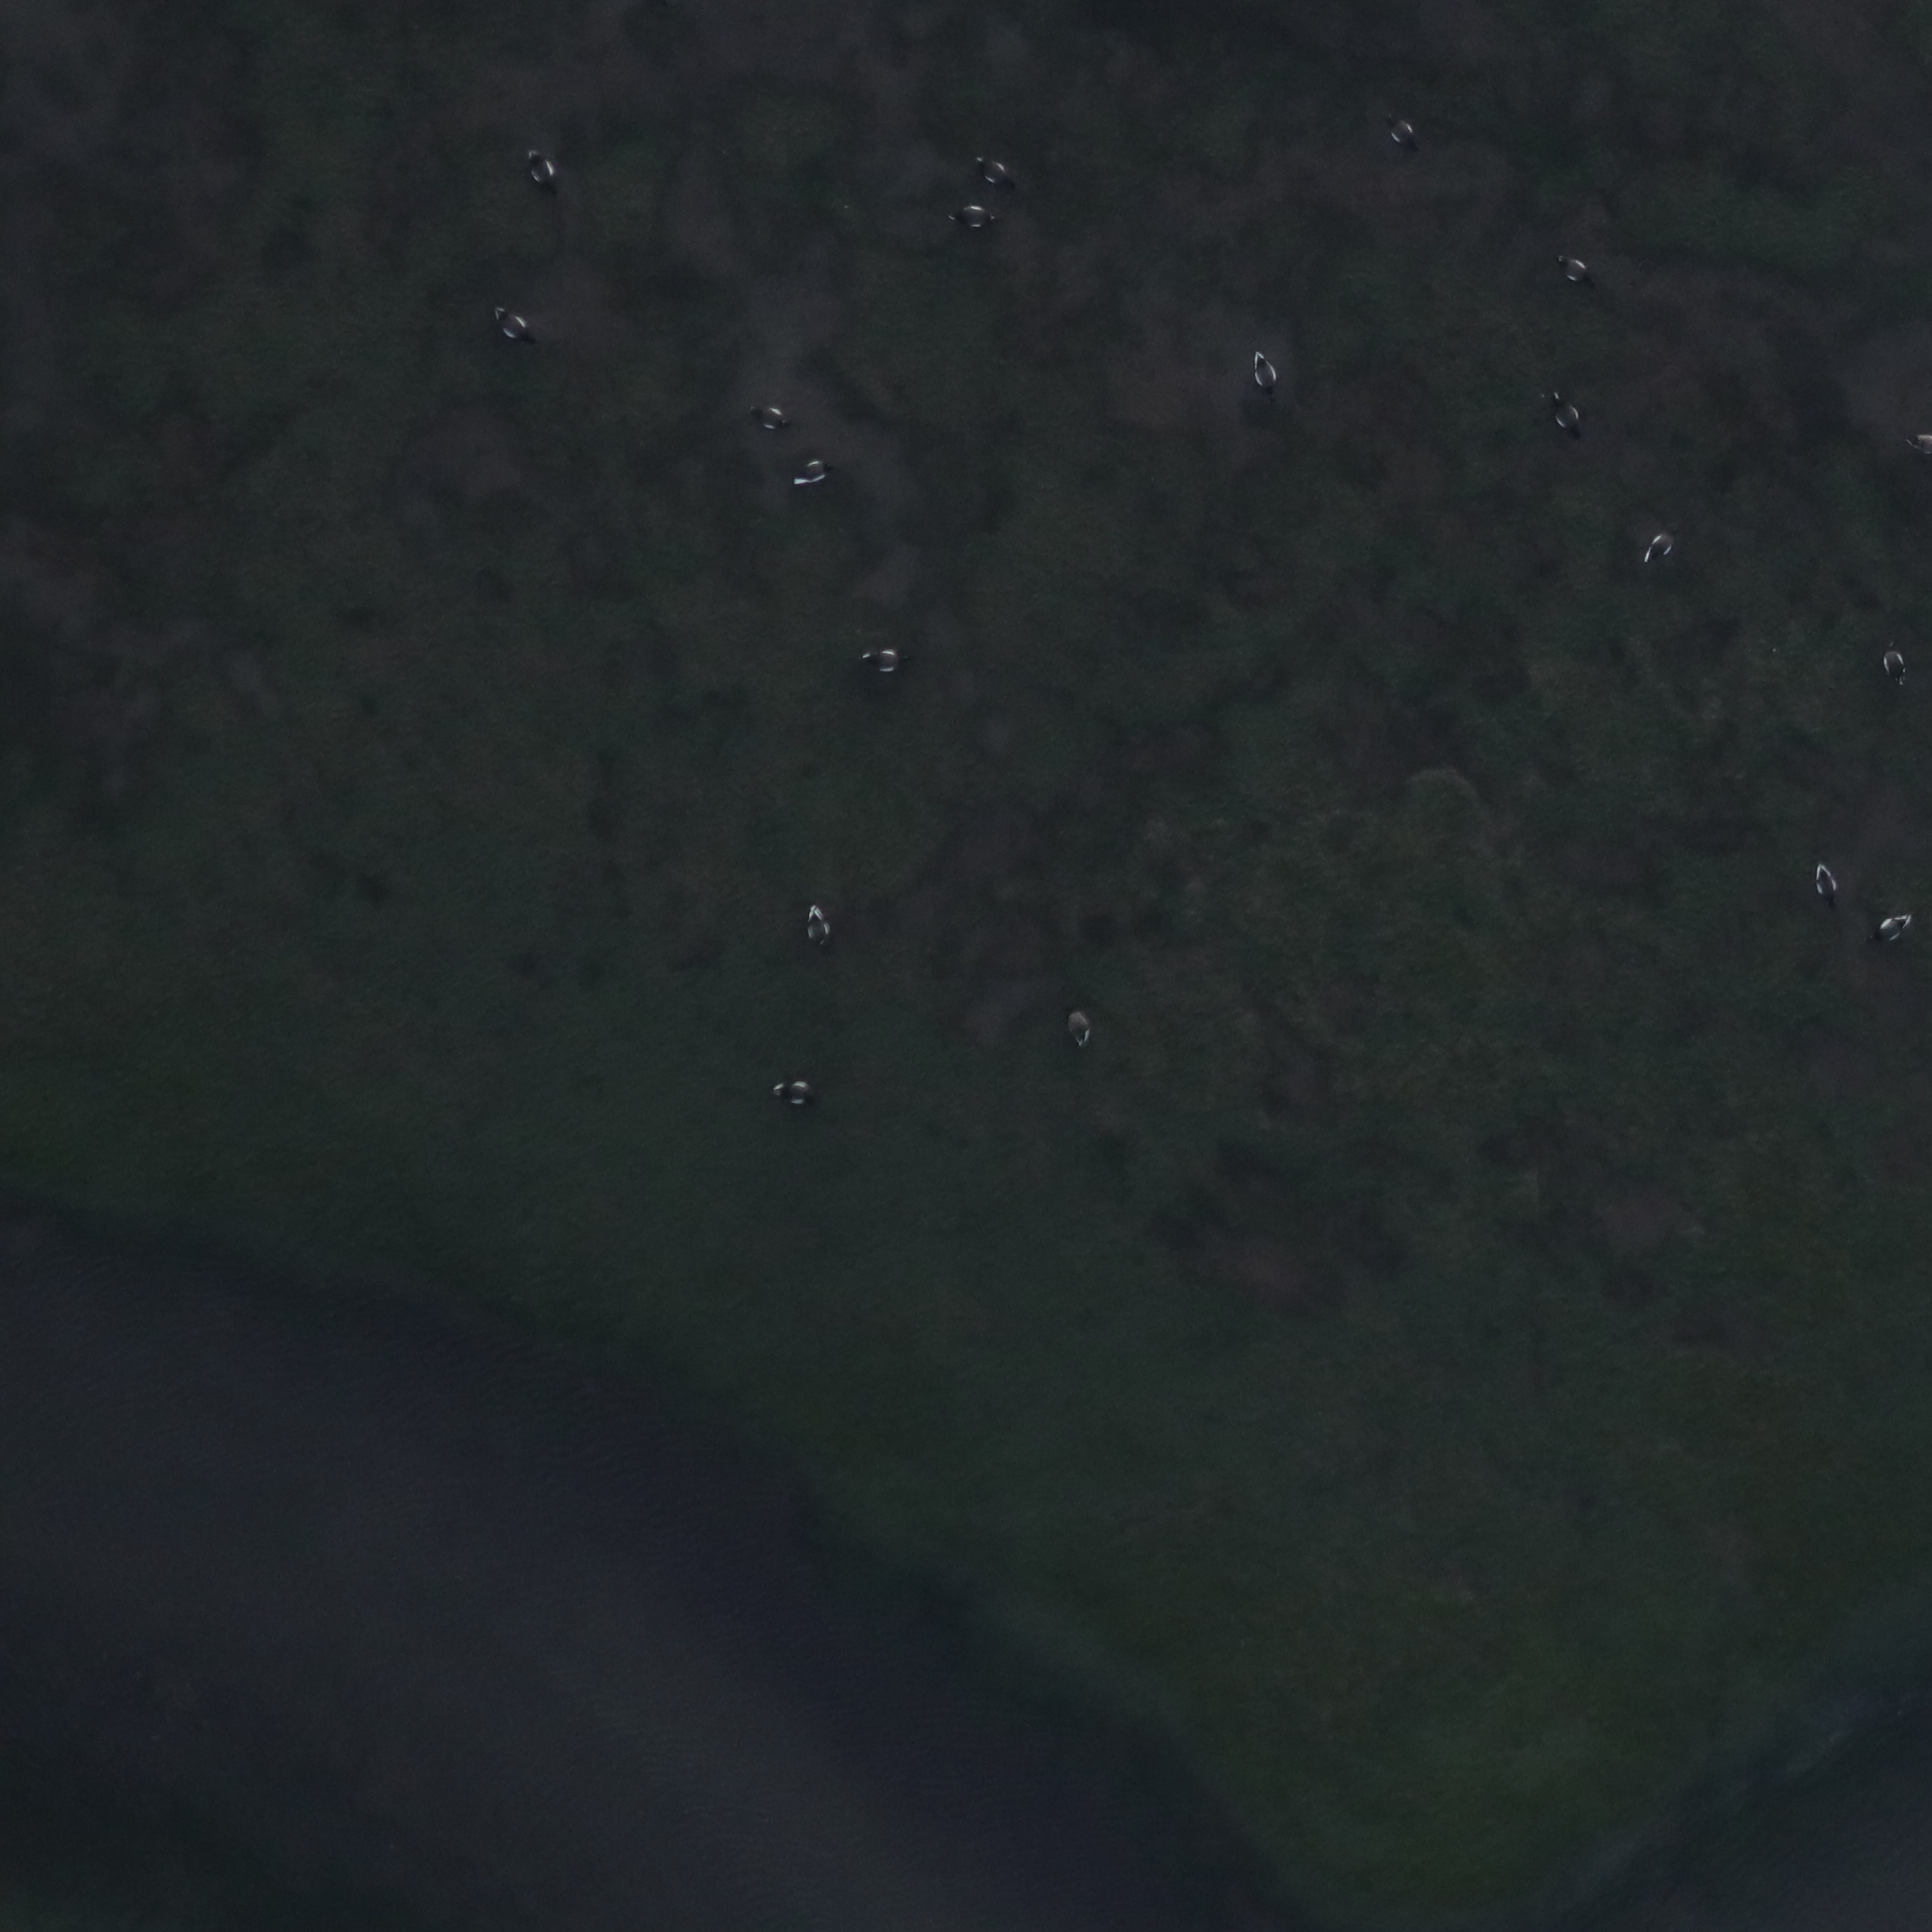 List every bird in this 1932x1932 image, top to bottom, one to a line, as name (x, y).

brant (1400, 133)
brant (541, 168)
brant (993, 170)
brant (976, 218)
brant (1572, 269)
brant (512, 324)
brant (1264, 374)
brant (1564, 414)
brant (770, 420)
brant (1927, 444)
brant (814, 470)
brant (1662, 544)
brant (884, 658)
brant (1894, 664)
brant (1825, 884)
brant (817, 927)
brant (1892, 928)
brant (1076, 1027)
brant (793, 1093)